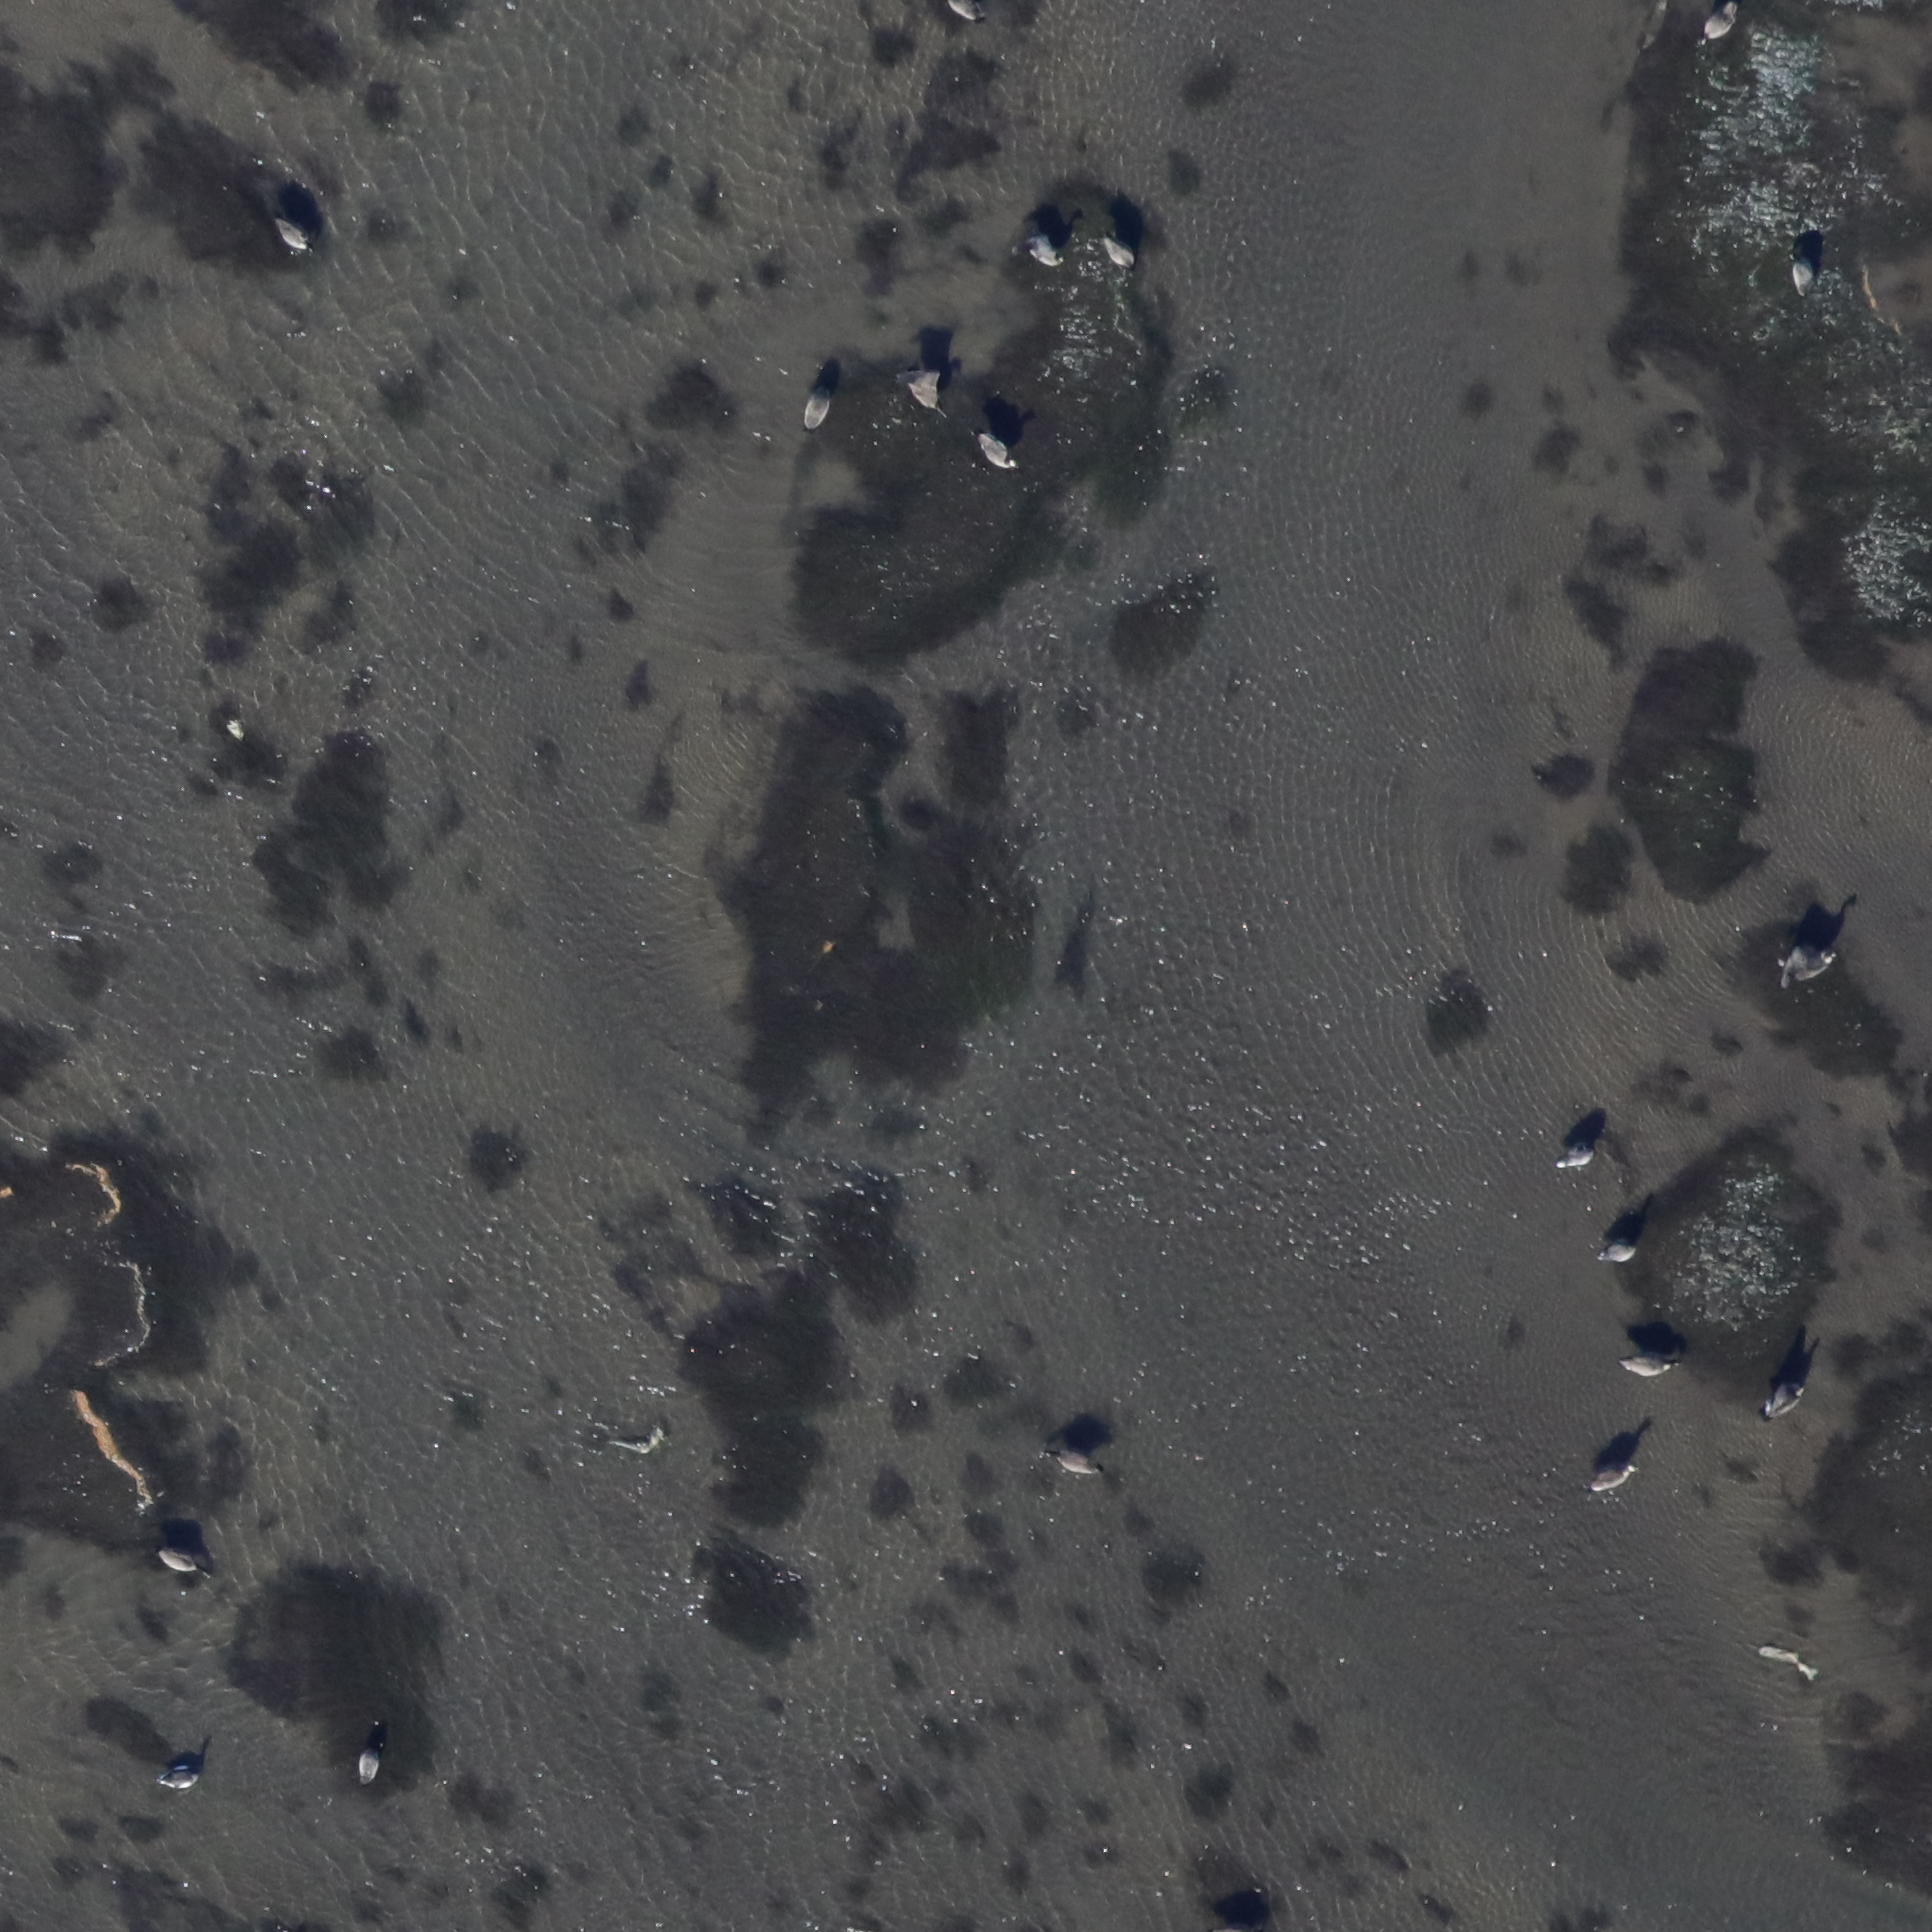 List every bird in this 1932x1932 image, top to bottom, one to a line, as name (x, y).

Canada goose (1719, 20)
Canada goose (291, 233)
Canada goose (1040, 250)
Canada goose (1122, 252)
Canada goose (1805, 276)
Canada goose (922, 388)
Canada goose (814, 409)
Canada goose (992, 451)
Canada goose (1801, 962)
Canada goose (1574, 1154)
Canada goose (1617, 1249)
Canada goose (1646, 1364)
Canada goose (1779, 1398)
Canada goose (1072, 1461)
Canada goose (1610, 1477)
Canada goose (173, 1558)
Canada goose (370, 1766)
brant (181, 1776)
Canada goose (1228, 1931)